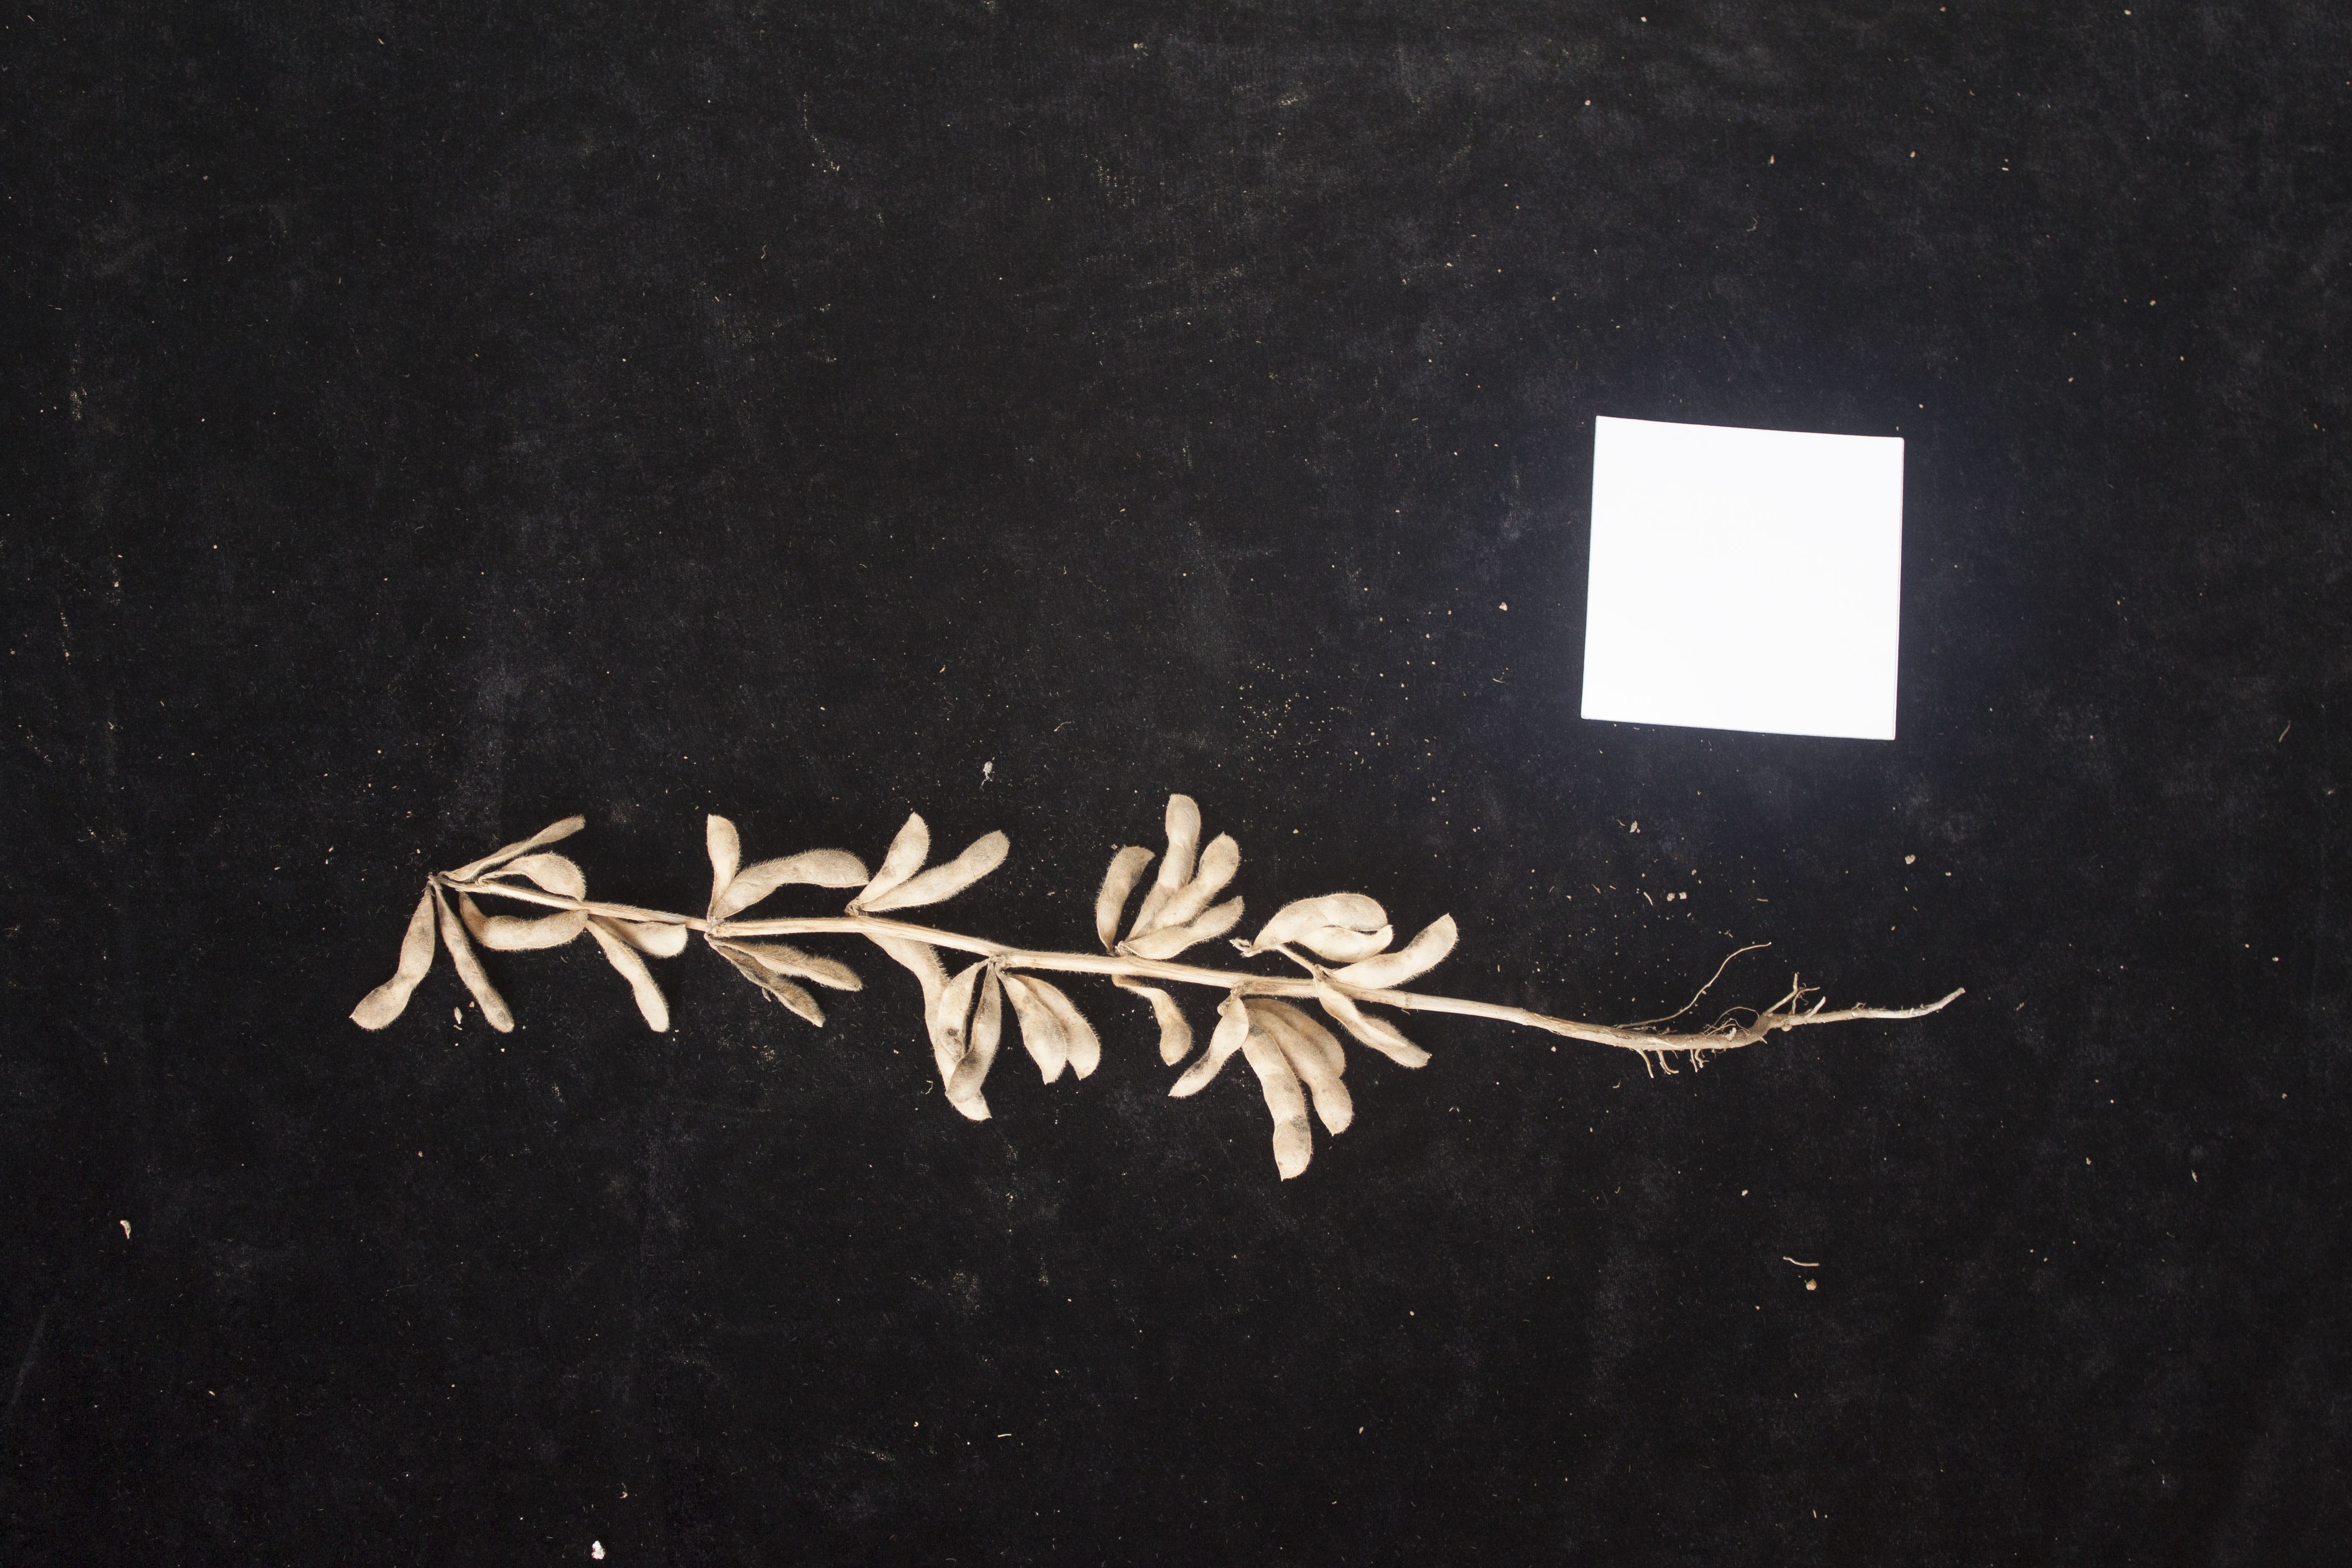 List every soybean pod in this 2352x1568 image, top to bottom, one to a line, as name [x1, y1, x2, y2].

soybean pod [1125, 795, 1201, 941]
soybean pod [706, 814, 741, 921]
soybean pod [849, 815, 930, 907]
soybean pod [441, 819, 585, 882]
soybean pod [862, 833, 1009, 912]
soybean pod [1141, 833, 1241, 937]
soybean pod [1096, 848, 1153, 947]
soybean pod [712, 850, 868, 921]
soybean pod [476, 855, 586, 903]
soybean pod [350, 885, 435, 1030]
soybean pod [435, 889, 513, 1032]
soybean pod [1255, 894, 1387, 947]
soybean pod [459, 895, 587, 951]
soybean pod [1117, 898, 1242, 961]
soybean pod [1324, 916, 1457, 990]
soybean pod [596, 919, 688, 961]
soybean pod [586, 921, 669, 1032]
soybean pod [1291, 924, 1394, 964]
soybean pod [864, 933, 993, 1122]
soybean pod [716, 943, 862, 991]
soybean pod [712, 946, 824, 1028]
soybean pod [936, 964, 984, 1063]
soybean pod [949, 964, 1002, 1101]
soybean pod [1000, 974, 1067, 1085]
soybean pod [1012, 975, 1101, 1083]
soybean pod [1316, 980, 1430, 1068]
soybean pod [1116, 980, 1193, 1065]
soybean pod [1170, 990, 1251, 1097]
soybean pod [1244, 998, 1345, 1077]
soybean pod [1246, 1007, 1354, 1138]
soybean pod [1240, 1023, 1313, 1182]